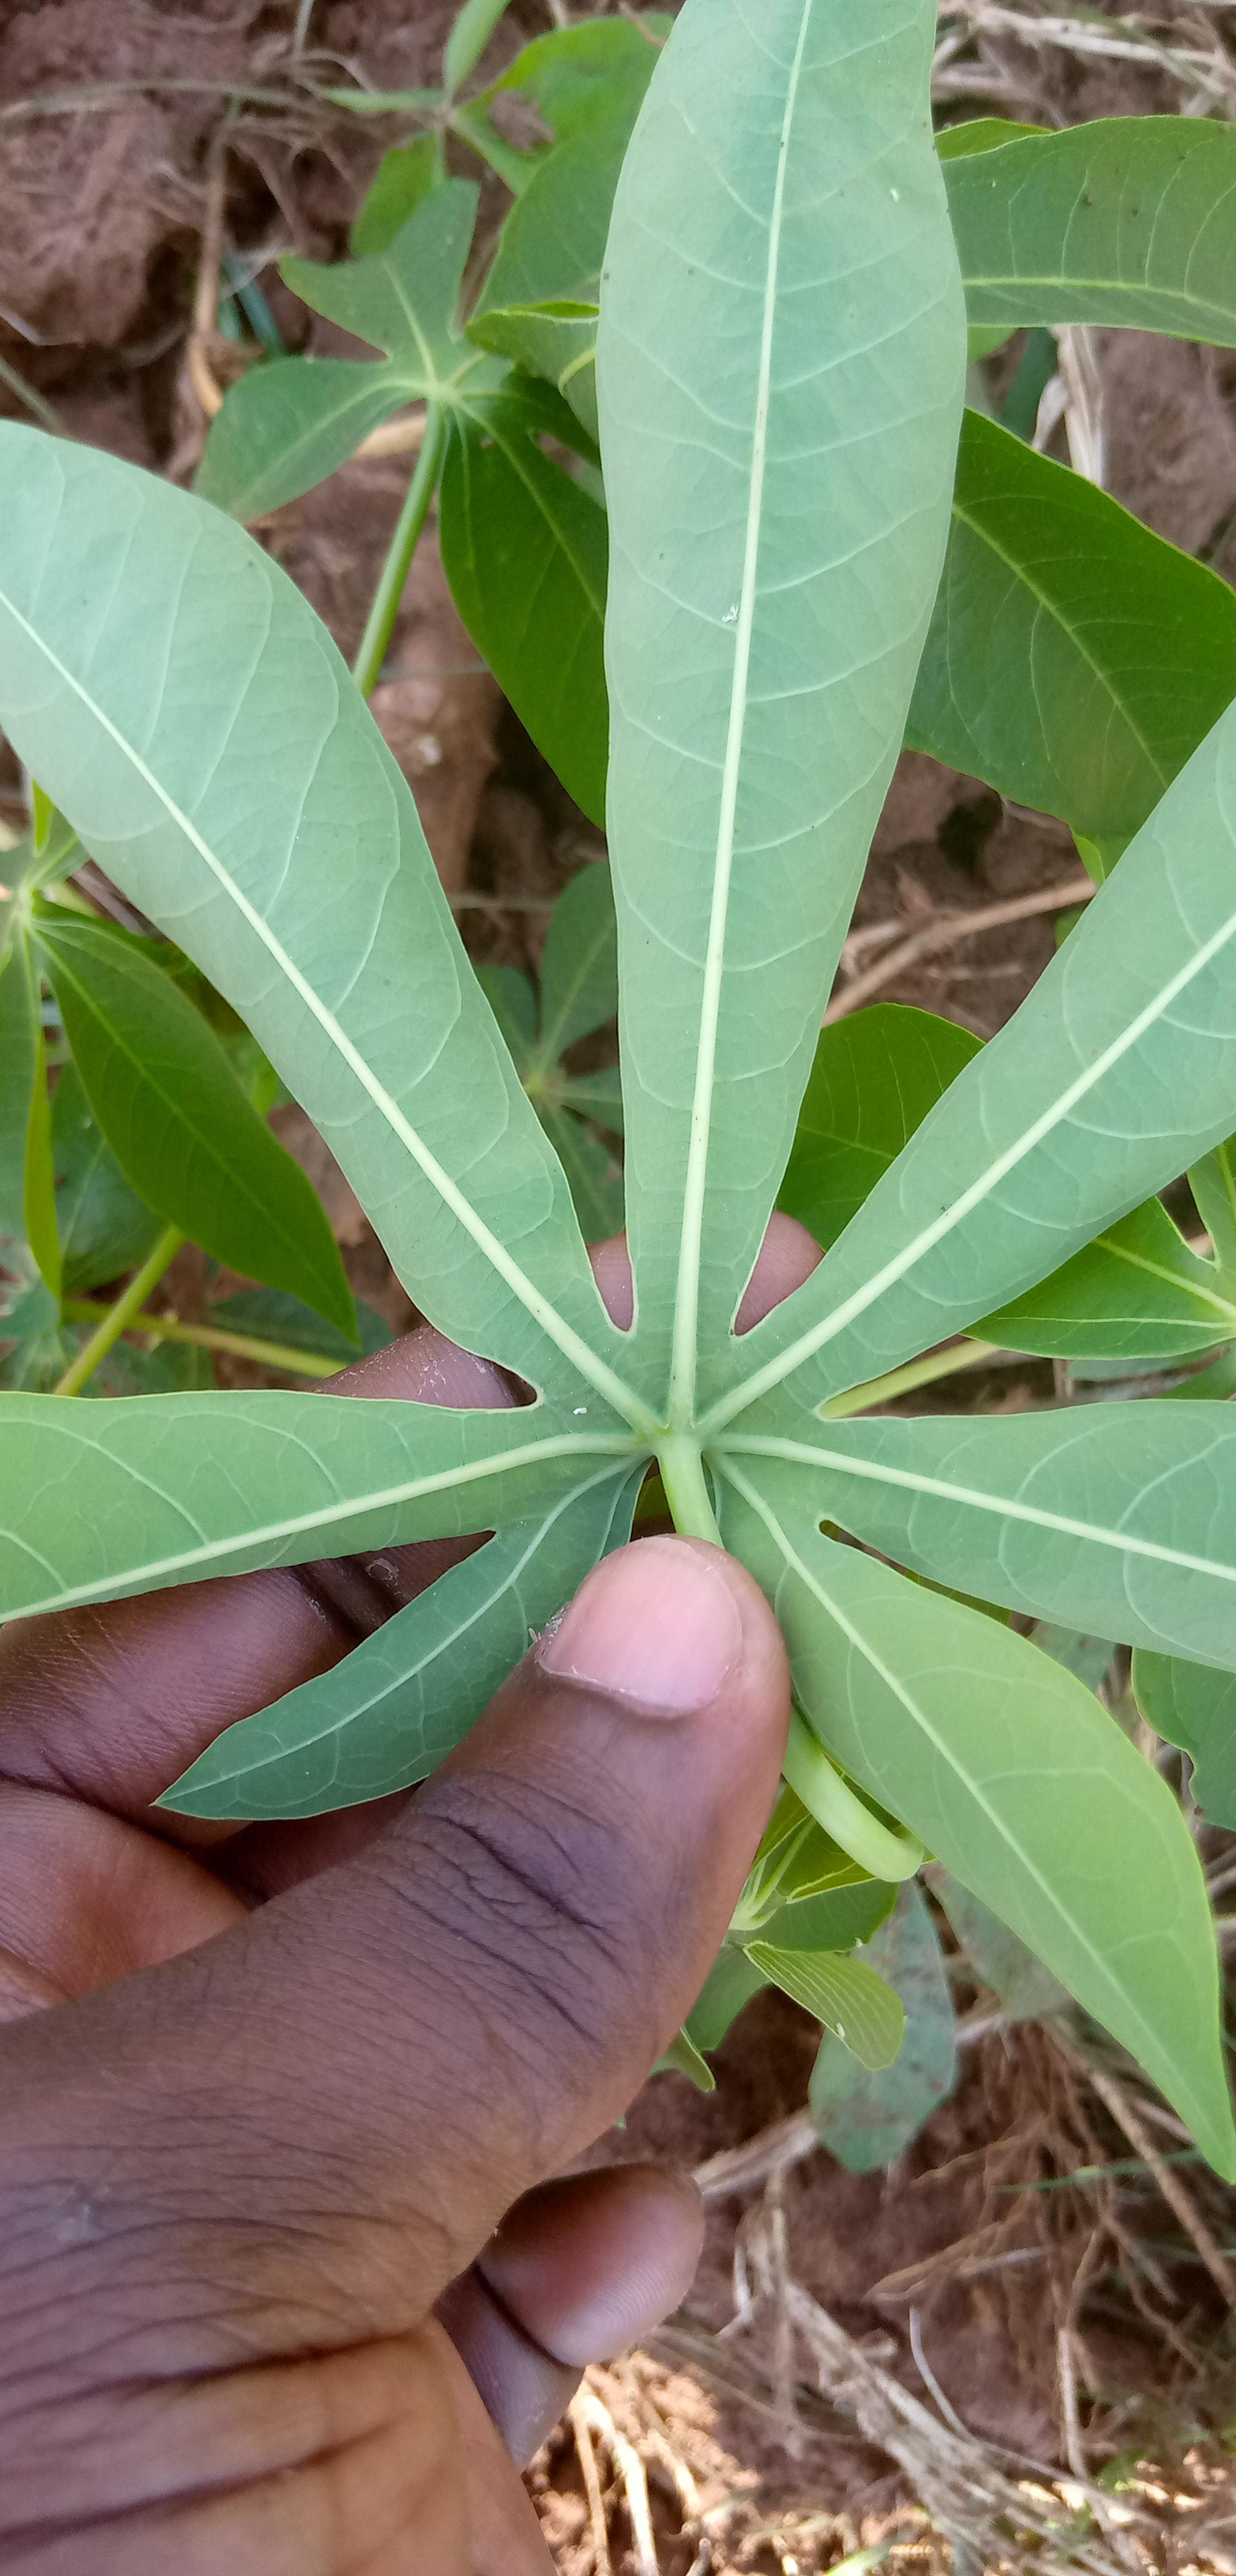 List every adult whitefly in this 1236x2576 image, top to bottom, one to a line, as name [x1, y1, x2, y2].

whitefly [888, 185, 900, 204]
whitefly [720, 604, 742, 623]
whitefly [571, 1405, 590, 1418]